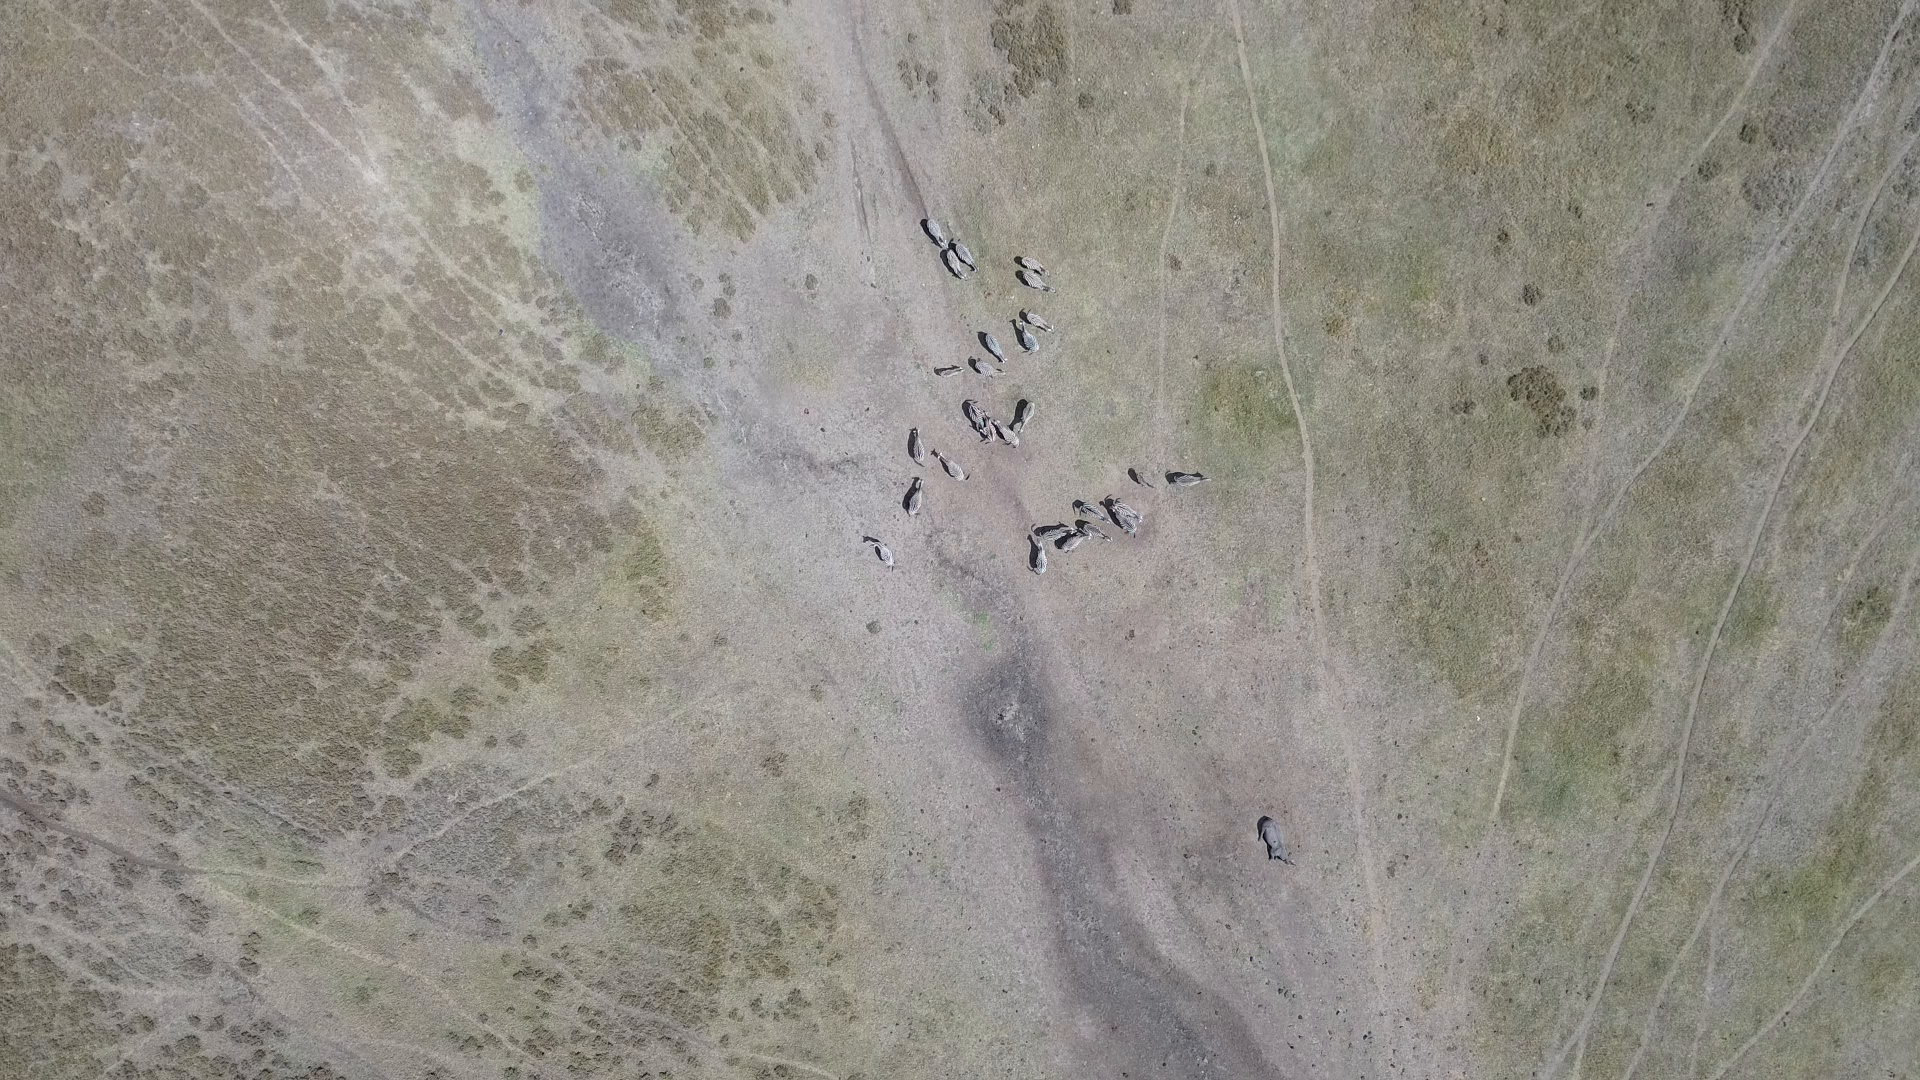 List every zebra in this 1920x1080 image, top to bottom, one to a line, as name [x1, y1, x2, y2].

zebra [926, 218, 950, 250]
zebra [951, 238, 975, 272]
zebra [938, 250, 962, 280]
zebra [1017, 257, 1051, 276]
zebra [1023, 271, 1057, 295]
zebra [1027, 312, 1056, 334]
zebra [1019, 319, 1041, 353]
zebra [985, 334, 1008, 364]
zebra [975, 363, 1008, 379]
zebra [935, 366, 968, 377]
zebra [964, 401, 984, 435]
zebra [1018, 403, 1035, 434]
zebra [982, 409, 997, 442]
zebra [992, 419, 1021, 449]
zebra [913, 432, 927, 462]
zebra [933, 452, 966, 481]
zebra [1131, 470, 1164, 491]
zebra [1168, 474, 1205, 488]
zebra [906, 482, 925, 515]
zebra [1072, 500, 1110, 523]
zebra [1110, 501, 1138, 535]
zebra [1114, 501, 1145, 524]
zebra [1032, 523, 1072, 541]
zebra [1084, 523, 1111, 542]
zebra [1054, 529, 1090, 554]
zebra [871, 539, 894, 566]
zebra [1032, 540, 1049, 574]